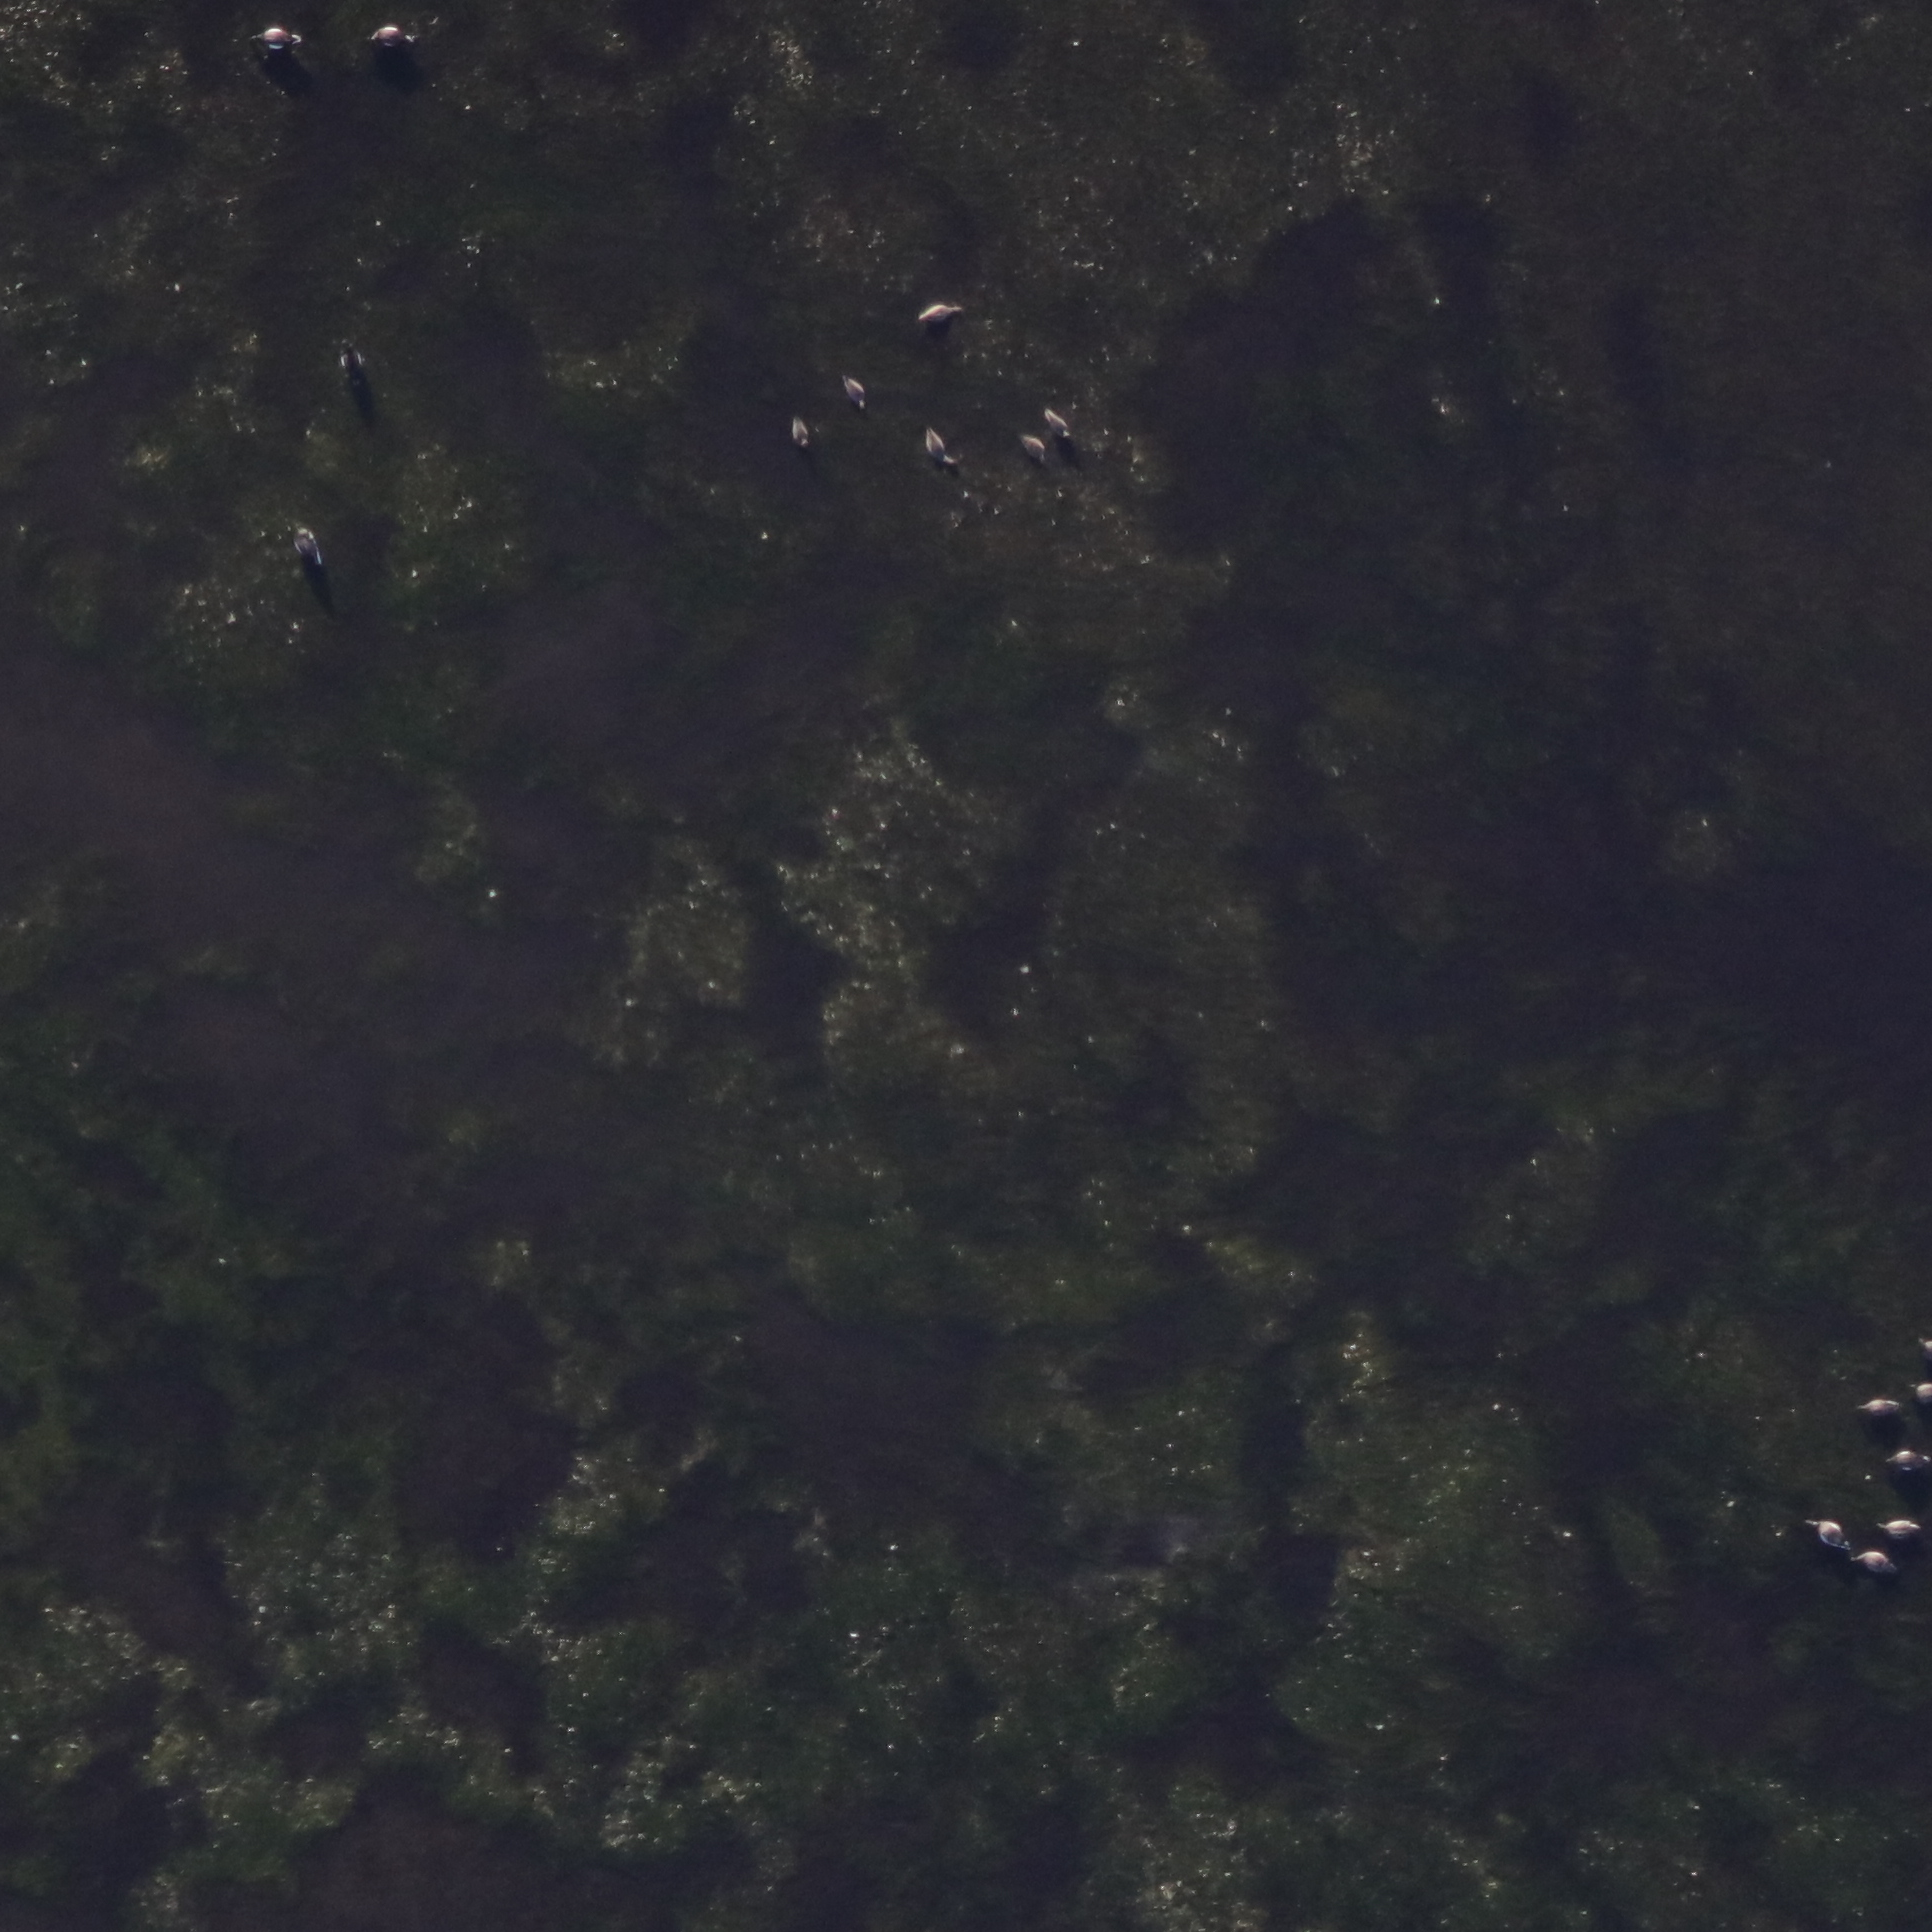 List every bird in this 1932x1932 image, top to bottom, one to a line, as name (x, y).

brant (393, 34)
brant (280, 37)
other bird (936, 312)
brant (355, 368)
other bird (851, 392)
other bird (1066, 426)
other bird (799, 432)
other bird (935, 446)
other bird (1030, 449)
brant (307, 538)
brant (1930, 1396)
brant (1879, 1409)
brant (1907, 1459)
brant (1909, 1528)
brant (1826, 1529)
brant (1875, 1561)